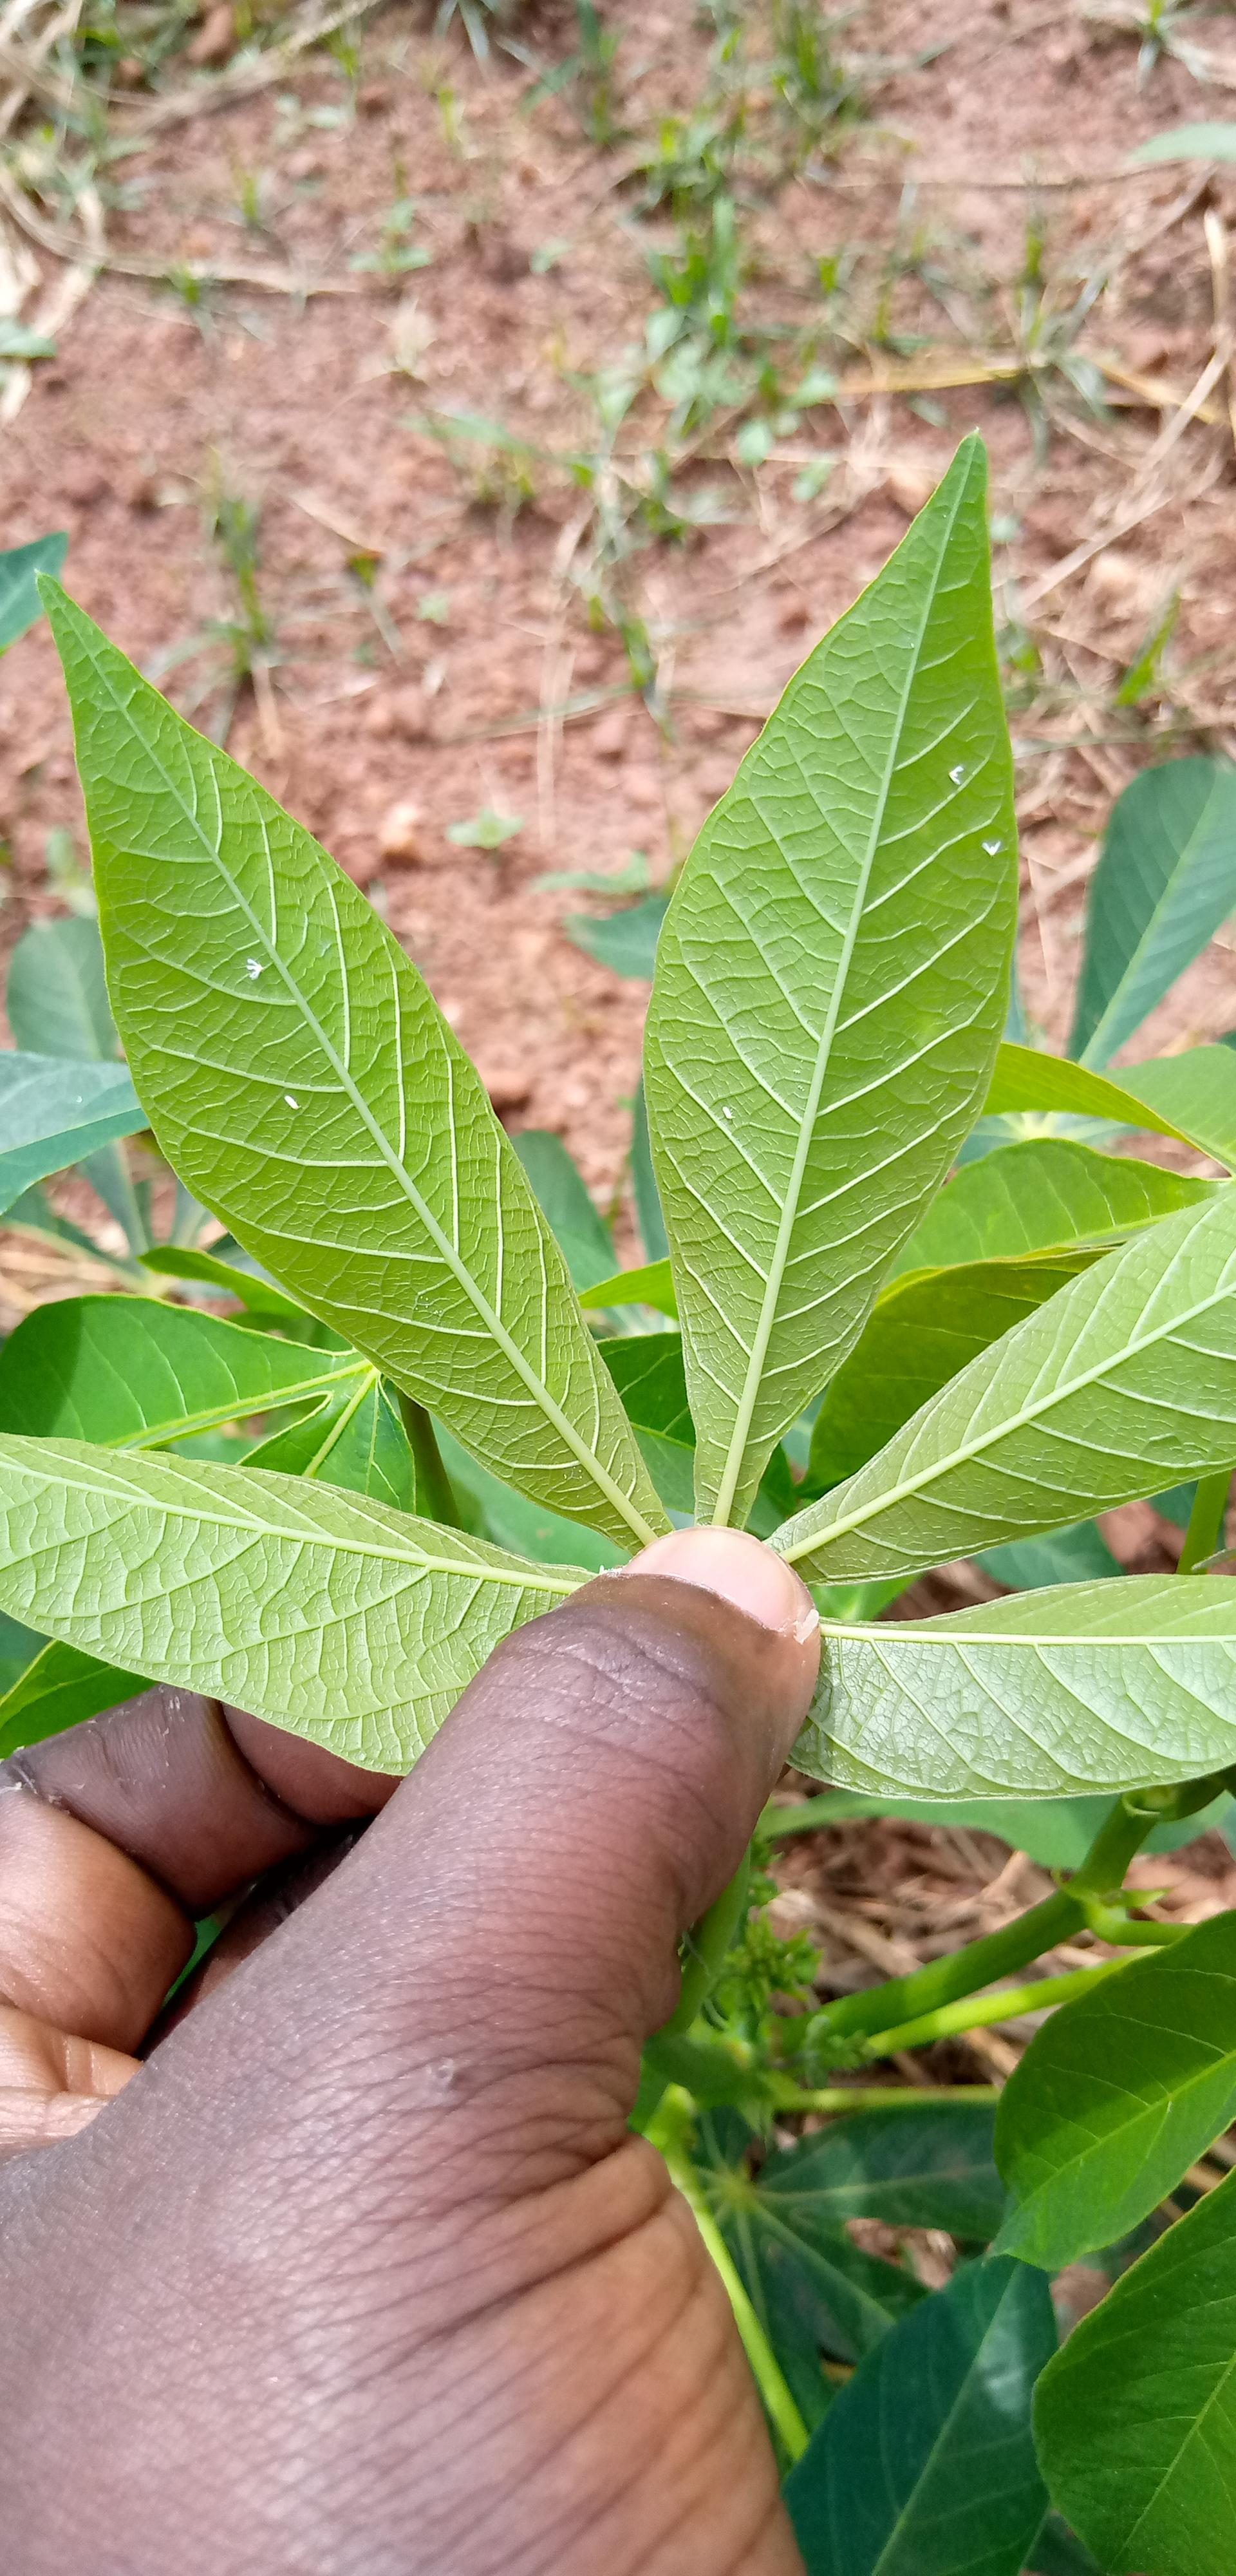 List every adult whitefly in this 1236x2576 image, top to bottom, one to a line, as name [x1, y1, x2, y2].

whitefly [944, 764, 967, 787]
whitefly [976, 840, 1007, 860]
whitefly [243, 958, 266, 983]
whitefly [281, 1094, 301, 1115]
whitefly [720, 1102, 734, 1125]